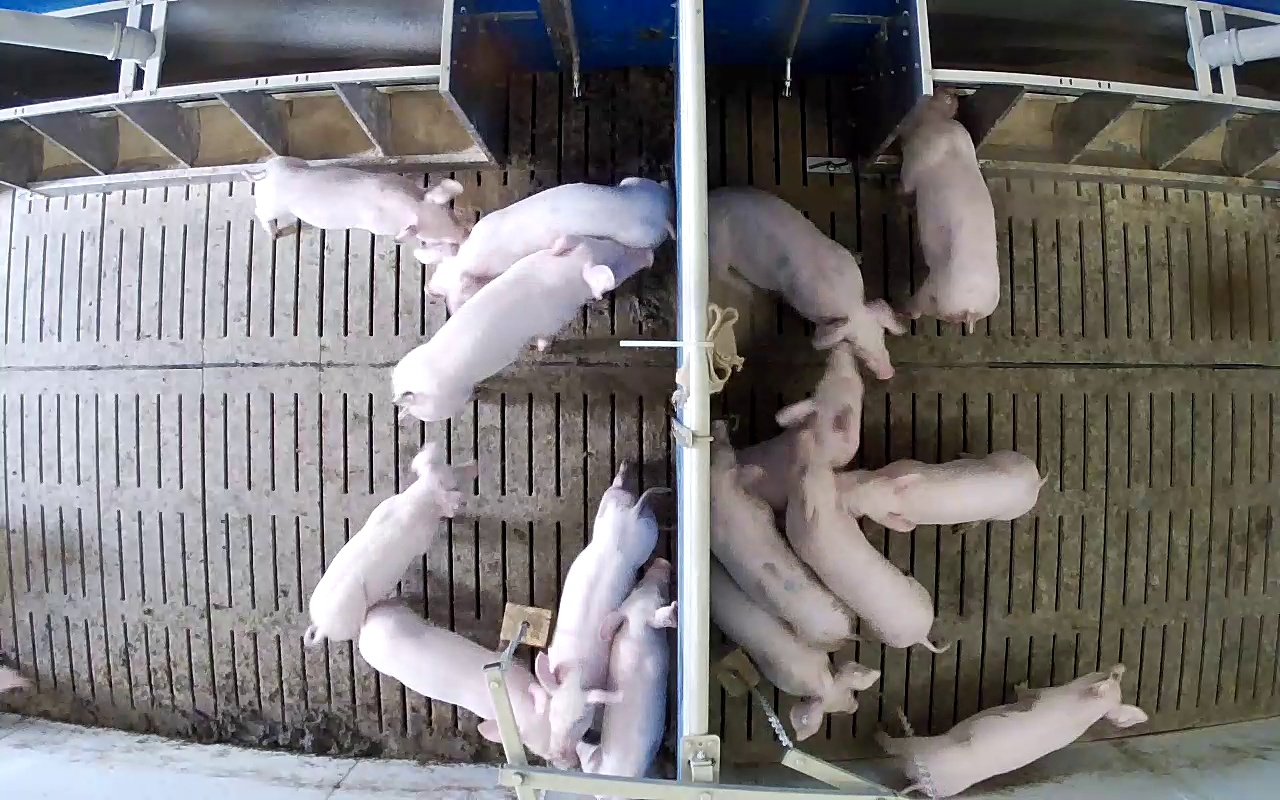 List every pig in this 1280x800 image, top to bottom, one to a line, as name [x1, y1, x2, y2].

pig [893, 87, 1002, 336]
pig [238, 156, 470, 248]
pig [412, 176, 674, 315]
pig [707, 184, 907, 383]
pig [388, 233, 656, 427]
pig [736, 340, 866, 510]
pig [705, 419, 863, 652]
pig [786, 428, 955, 658]
pig [302, 442, 479, 648]
pig [835, 449, 1051, 531]
pig [533, 457, 671, 763]
pig [577, 556, 678, 779]
pig [713, 556, 882, 745]
pig [358, 605, 579, 771]
pig [873, 660, 1151, 798]